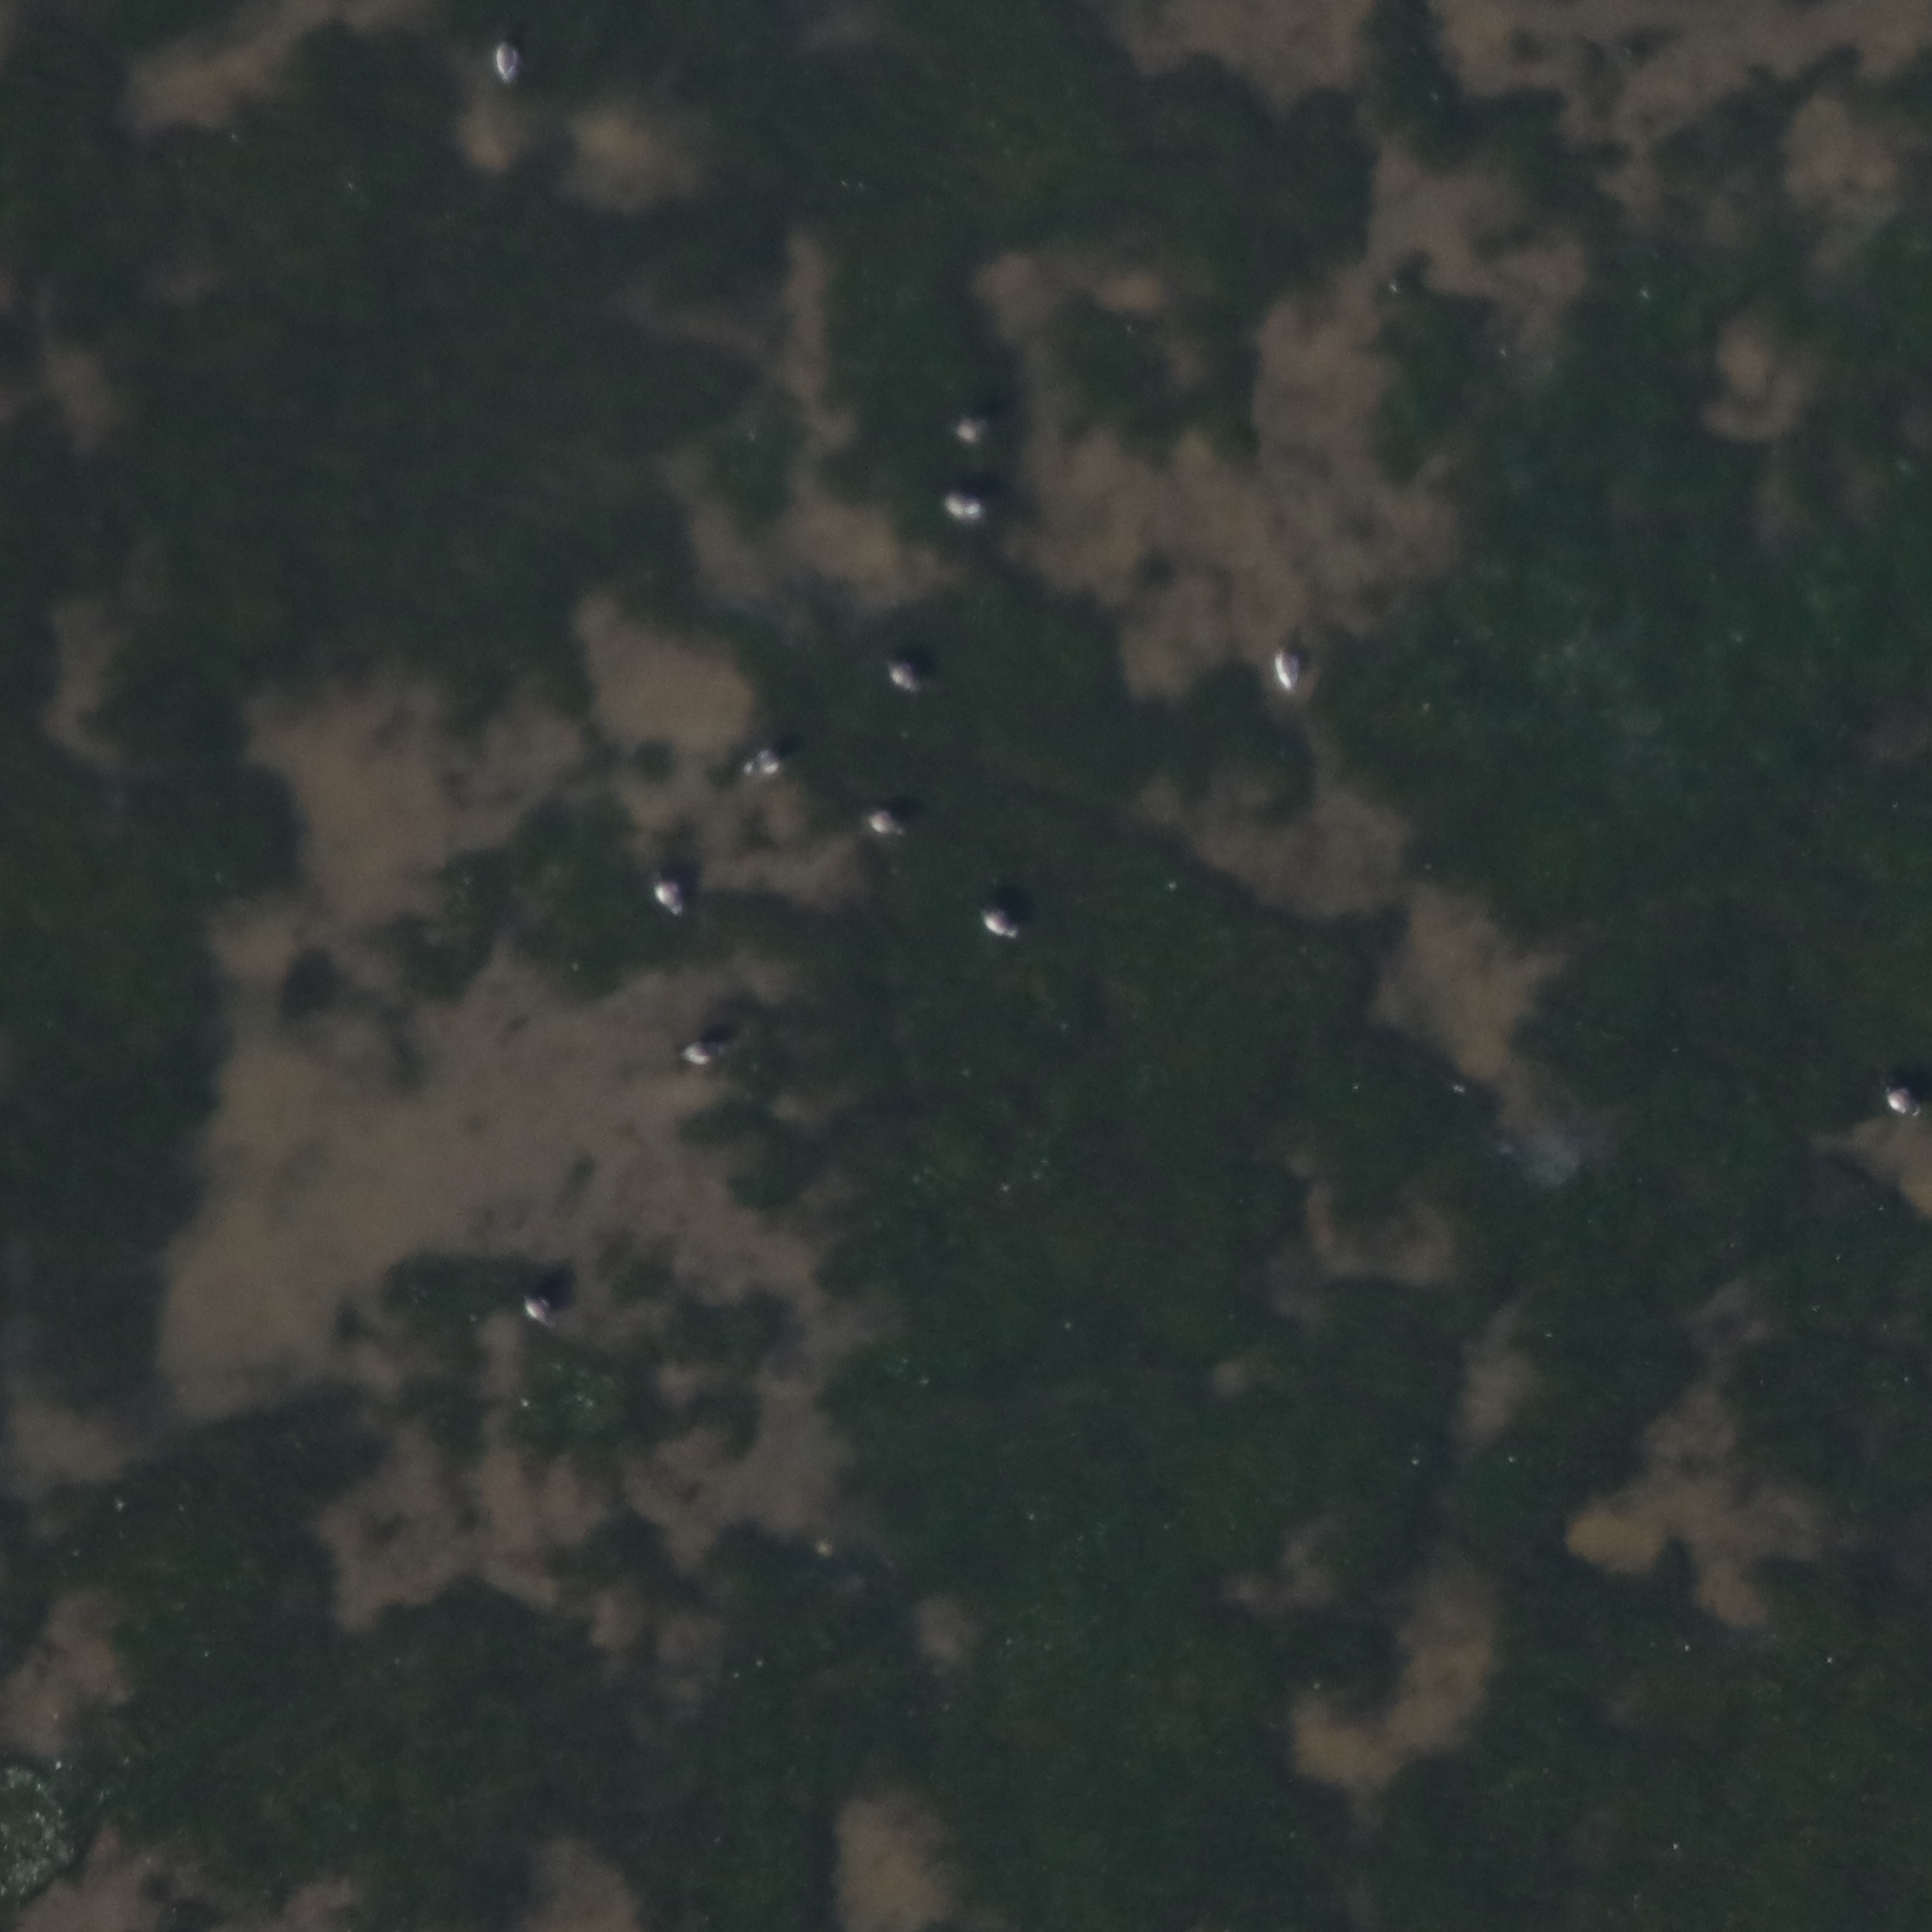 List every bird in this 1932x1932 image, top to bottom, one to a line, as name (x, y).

brant (508, 57)
brant (970, 426)
brant (967, 507)
brant (1288, 667)
brant (902, 673)
brant (766, 761)
brant (886, 823)
brant (669, 893)
brant (1000, 920)
brant (705, 1052)
brant (1902, 1099)
brant (541, 1308)